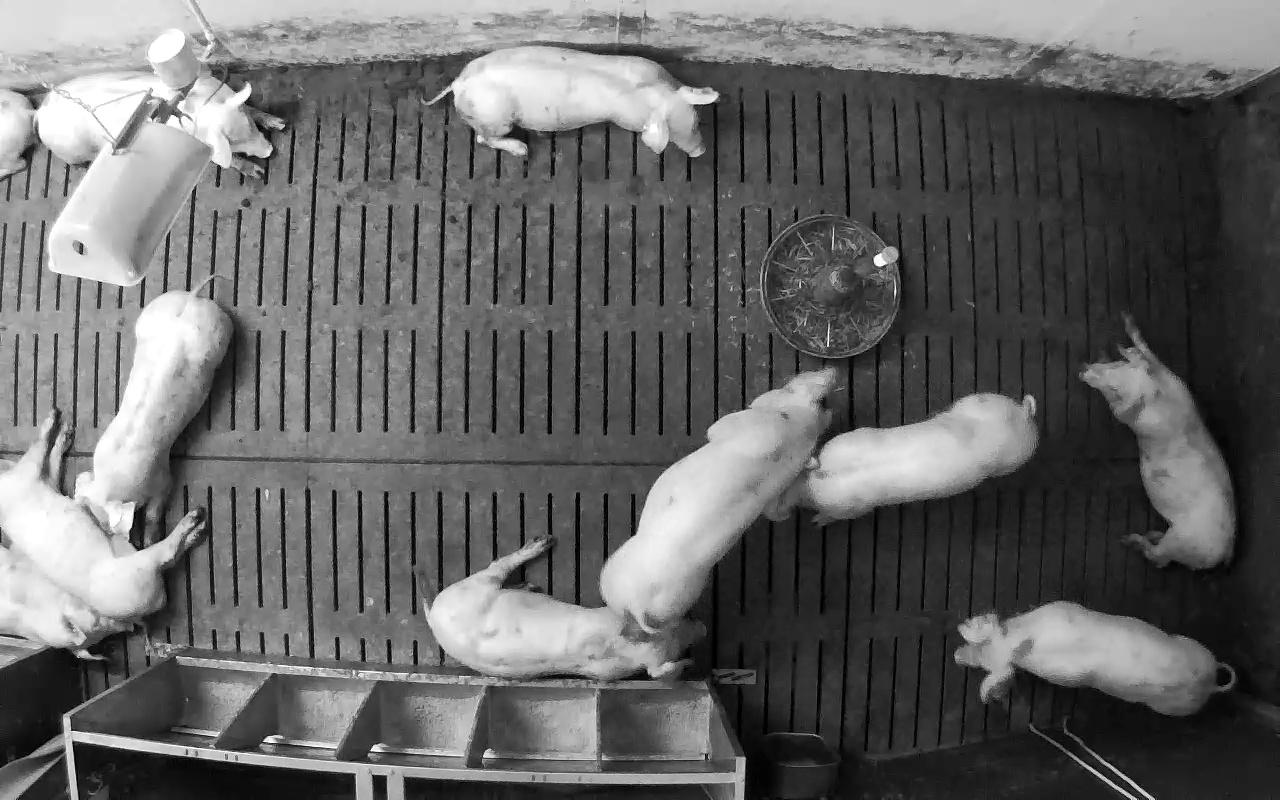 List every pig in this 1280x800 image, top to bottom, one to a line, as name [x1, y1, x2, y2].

pig [420, 45, 720, 161]
pig [31, 70, 285, 181]
pig [0, 87, 41, 181]
pig [77, 273, 235, 550]
pig [1079, 312, 1236, 575]
pig [600, 366, 847, 636]
pig [762, 391, 1044, 529]
pig [3, 407, 213, 619]
pig [414, 536, 713, 684]
pig [4, 546, 137, 660]
pig [950, 600, 1235, 720]